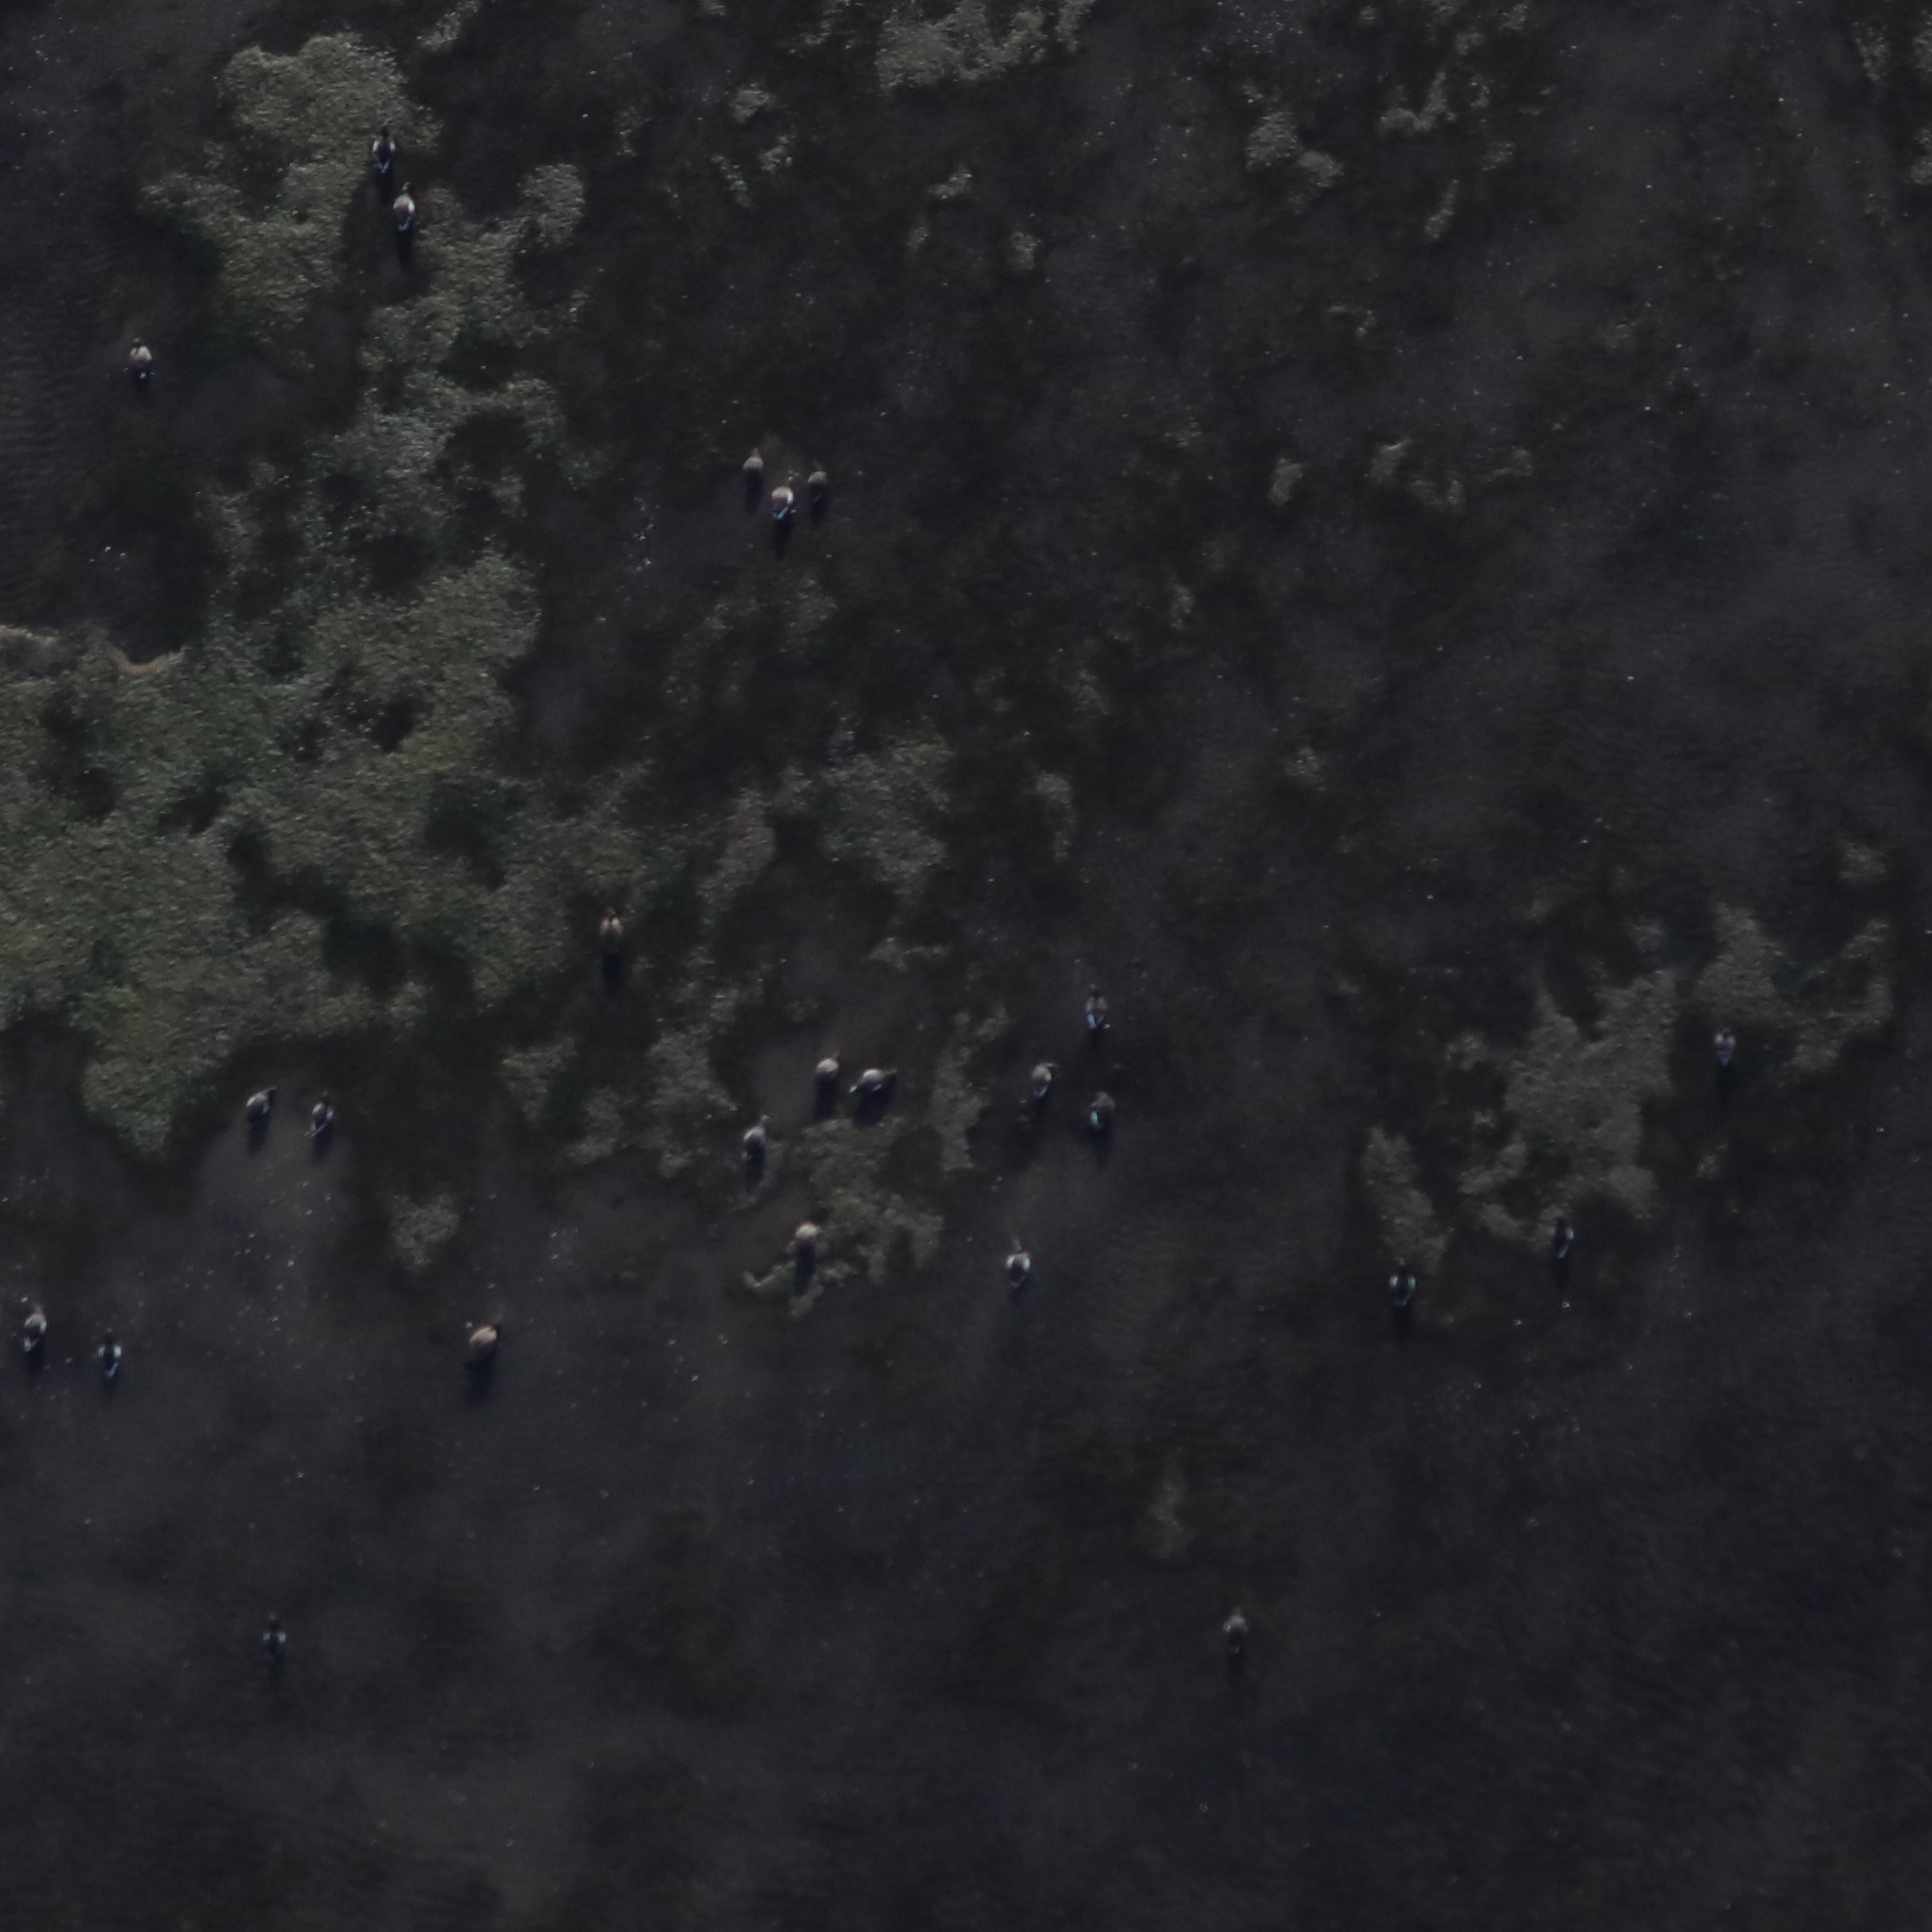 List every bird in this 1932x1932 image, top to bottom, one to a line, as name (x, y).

brant (379, 149)
brant (400, 210)
brant (138, 360)
brant (752, 457)
brant (823, 479)
brant (779, 499)
Canada goose (615, 937)
brant (1102, 1020)
brant (1719, 1046)
brant (820, 1063)
brant (1039, 1080)
brant (873, 1082)
brant (265, 1100)
brant (323, 1114)
brant (1104, 1123)
brant (756, 1145)
brant (809, 1236)
brant (1566, 1241)
brant (1019, 1267)
brant (1401, 1286)
brant (32, 1324)
Canada goose (483, 1338)
brant (113, 1360)
brant (1238, 1632)
brant (267, 1635)